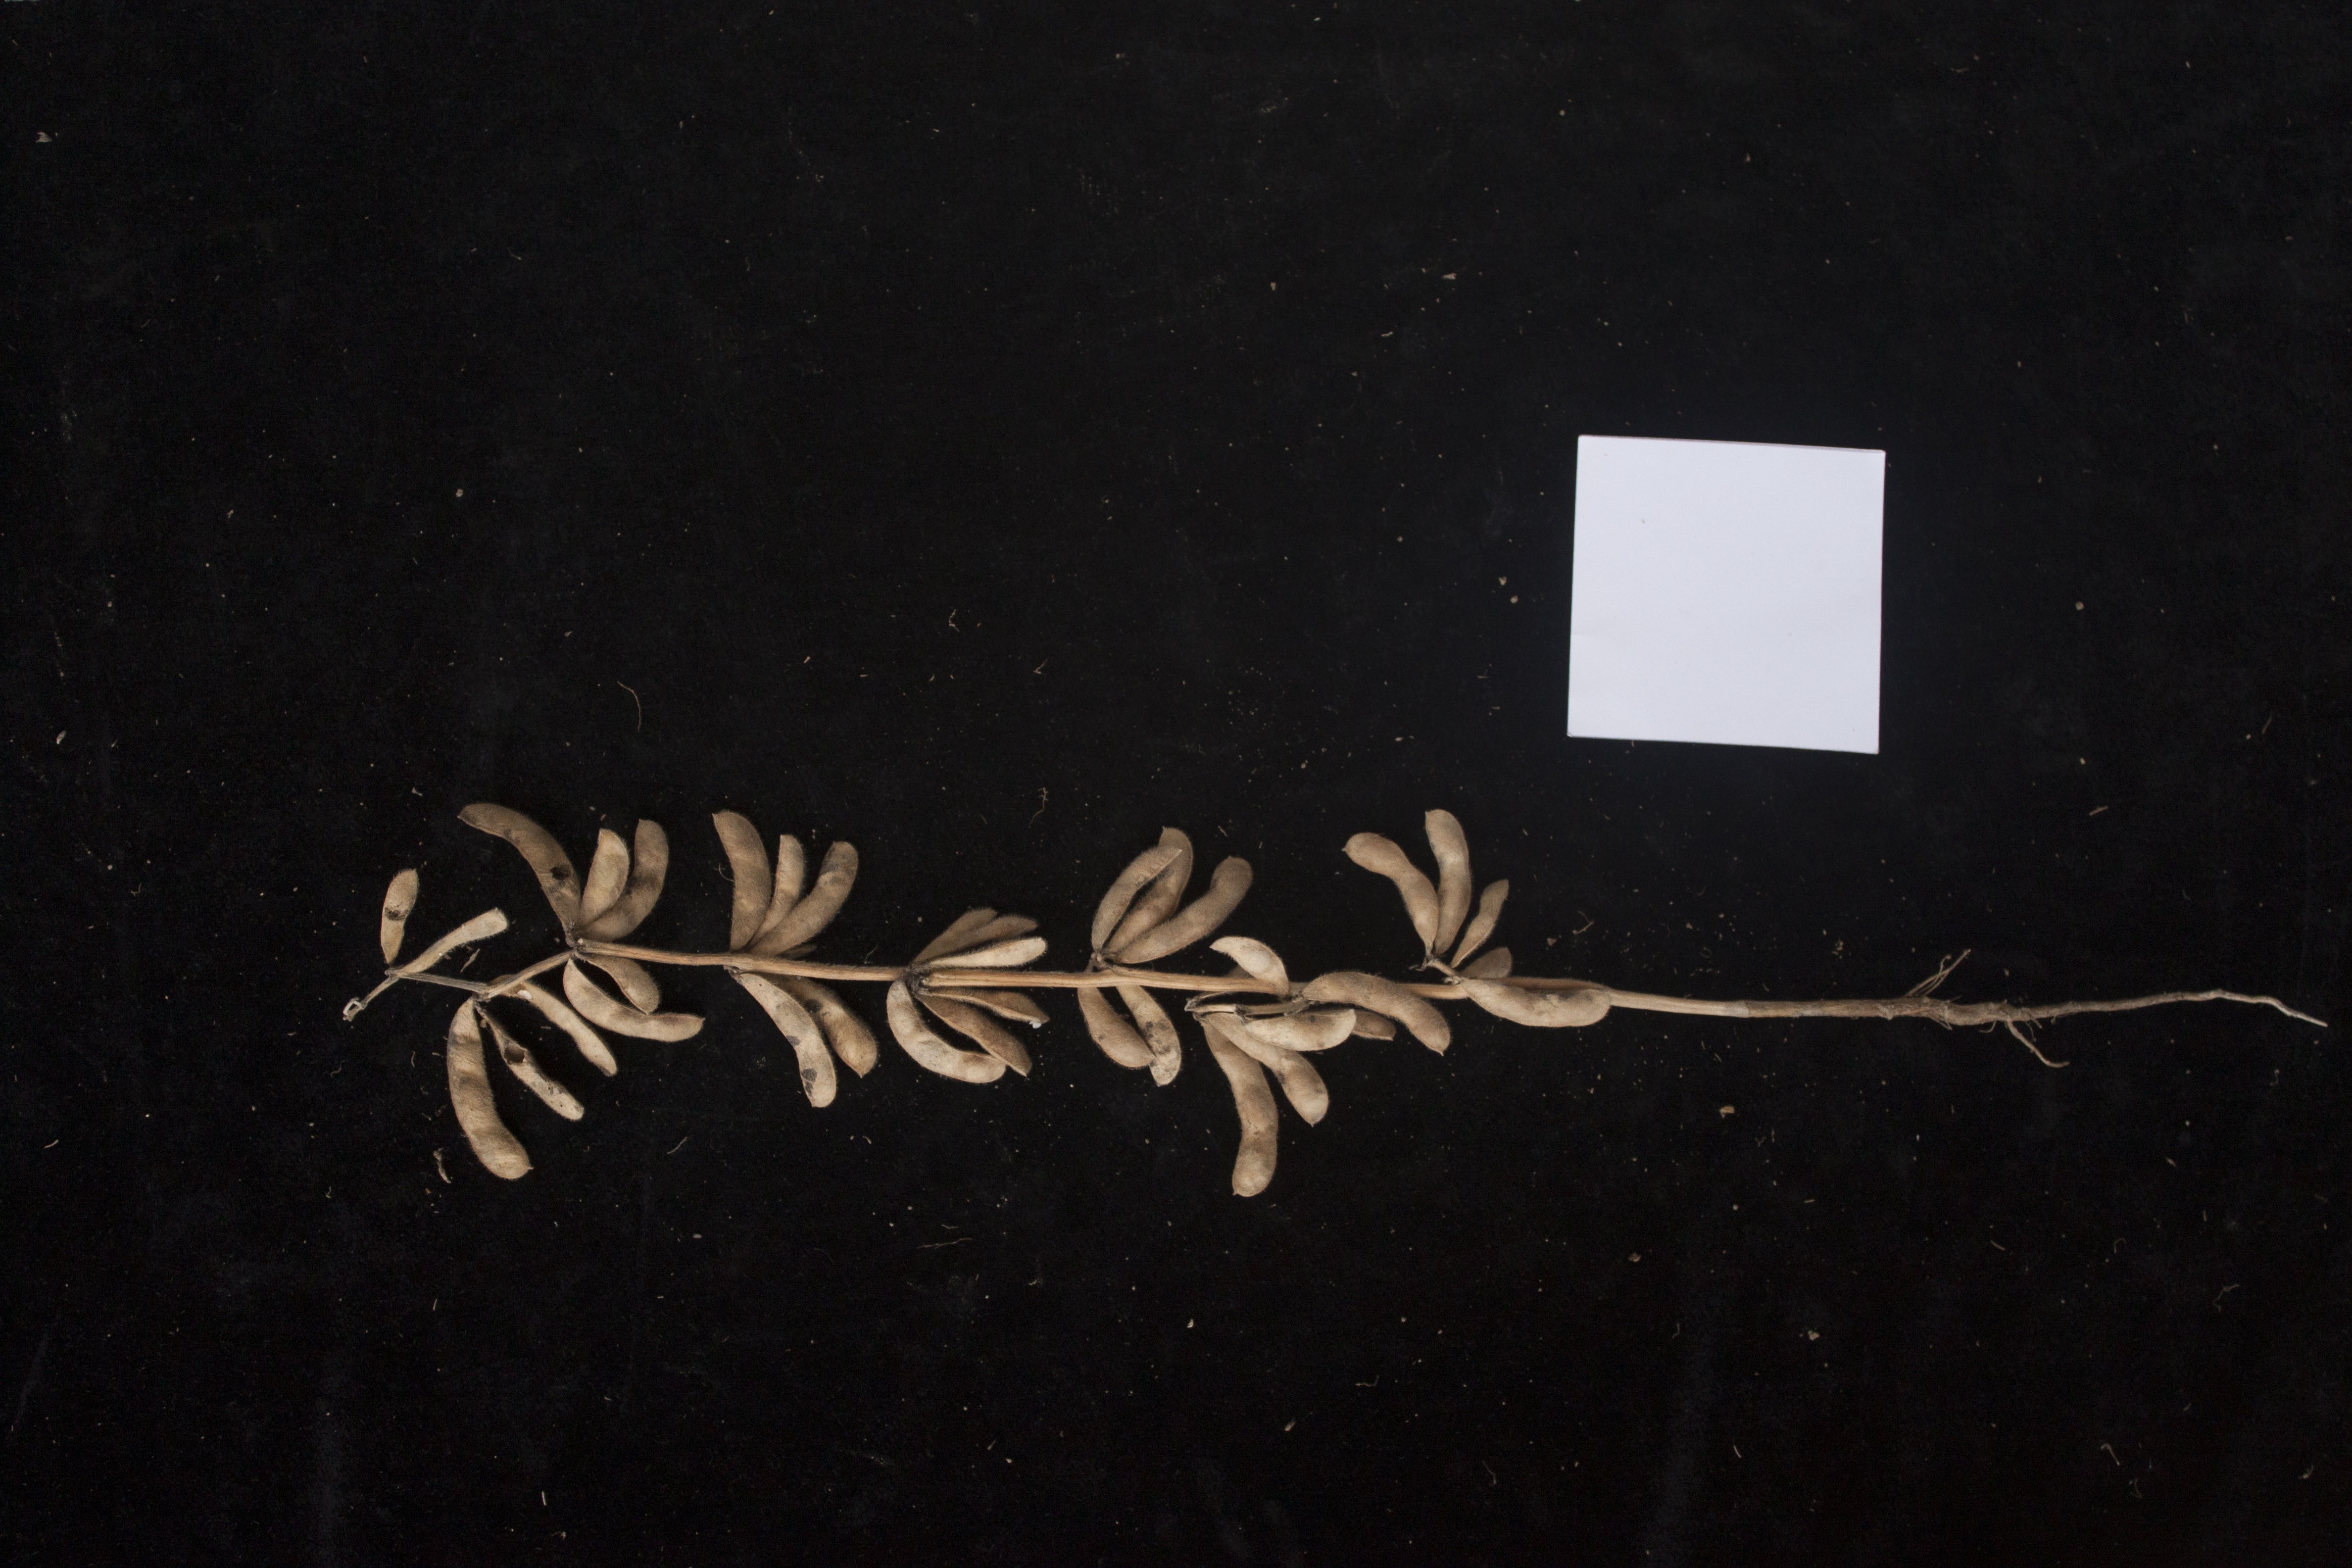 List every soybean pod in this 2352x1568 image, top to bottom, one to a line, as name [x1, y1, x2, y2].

soybean pod [456, 806, 582, 933]
soybean pod [709, 811, 768, 952]
soybean pod [1426, 813, 1471, 958]
soybean pod [580, 822, 668, 939]
soybean pod [1107, 830, 1191, 952]
soybean pod [578, 833, 629, 929]
soybean pod [1345, 836, 1441, 958]
soybean pod [755, 838, 806, 943]
soybean pod [751, 844, 861, 953]
soybean pod [1092, 850, 1184, 950]
soybean pod [1114, 858, 1254, 965]
soybean pod [380, 871, 419, 964]
soybean pod [1453, 879, 1507, 966]
soybean pod [402, 907, 508, 976]
soybean pod [922, 919, 1043, 964]
soybean pod [925, 939, 1046, 975]
soybean pod [1207, 939, 1289, 998]
soybean pod [1463, 950, 1510, 982]
soybean pod [590, 955, 659, 1012]
soybean pod [562, 959, 700, 1042]
soybean pod [1099, 961, 1180, 1086]
soybean pod [1077, 964, 1150, 1068]
soybean pod [1305, 975, 1447, 1052]
soybean pod [492, 978, 615, 1076]
soybean pod [733, 978, 834, 1110]
soybean pod [1455, 979, 1608, 1029]
soybean pod [782, 982, 874, 1076]
soybean pod [885, 983, 1005, 1084]
soybean pod [927, 988, 1046, 1026]
soybean pod [920, 998, 1031, 1075]
soybean pod [448, 1002, 528, 1181]
soybean pod [477, 1008, 583, 1121]
soybean pod [1247, 1009, 1356, 1053]
soybean pod [1202, 1014, 1330, 1124]
soybean pod [1207, 1026, 1277, 1198]